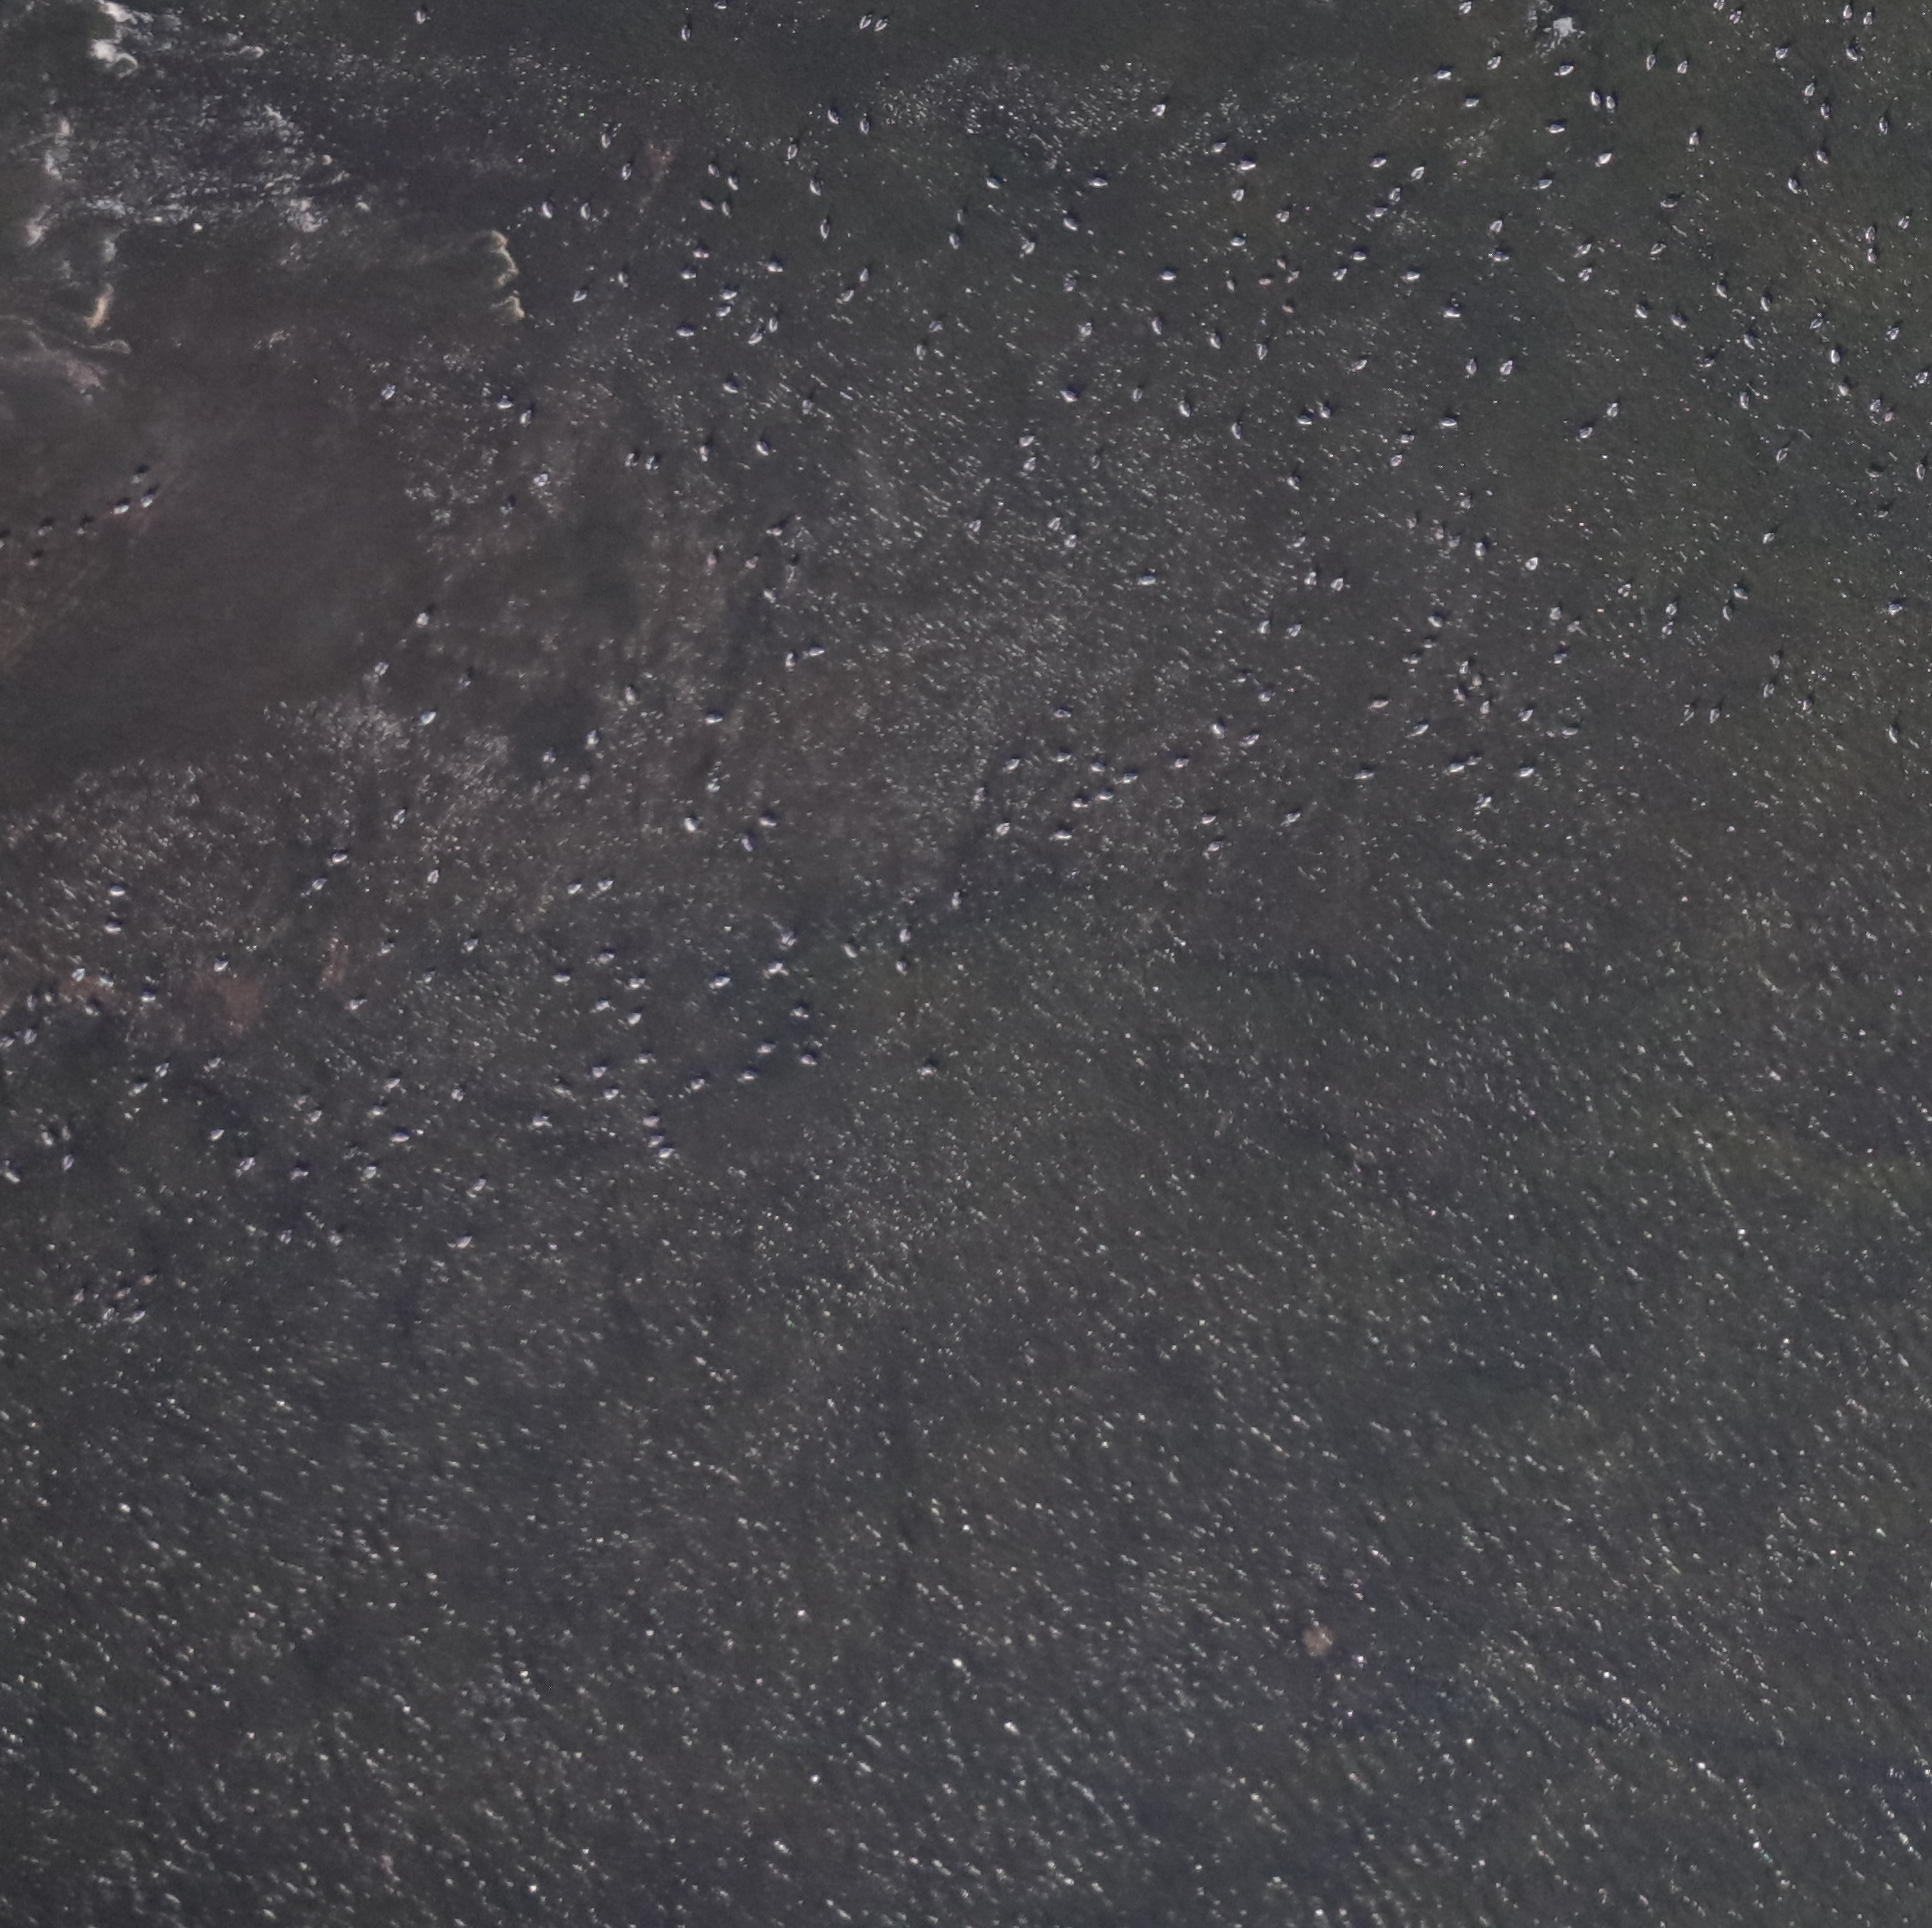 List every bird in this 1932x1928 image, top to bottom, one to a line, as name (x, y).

brant (1718, 2)
brant (721, 3)
brant (1849, 7)
brant (1466, 14)
brant (420, 16)
brant (1735, 16)
brant (1869, 19)
brant (865, 21)
brant (883, 24)
brant (689, 31)
brant (1857, 52)
brant (1781, 54)
brant (1496, 63)
brant (1648, 64)
brant (1684, 68)
brant (1569, 70)
brant (1442, 75)
brant (1811, 86)
brant (1592, 101)
brant (1470, 106)
brant (1611, 108)
brant (1157, 110)
brant (1832, 111)
brant (831, 121)
brant (1557, 123)
brant (1880, 124)
brant (867, 127)
brant (1696, 140)
brant (609, 141)
brant (1220, 145)
brant (1603, 152)
brant (794, 153)
brant (1821, 157)
brant (1379, 162)
brant (1250, 168)
brant (714, 170)
brant (629, 172)
brant (1421, 174)
brant (740, 179)
brant (1099, 182)
brant (1547, 182)
brant (995, 183)
brant (1794, 183)
brant (820, 189)
brant (1239, 195)
brant (1398, 196)
brant (708, 203)
brant (1669, 203)
brant (591, 210)
brant (1289, 210)
brant (547, 211)
brant (729, 211)
brant (964, 211)
brant (1379, 212)
brant (1905, 224)
brant (1068, 225)
brant (1502, 226)
brant (823, 230)
brant (1876, 234)
brant (954, 236)
brant (1236, 243)
brant (1585, 245)
brant (1659, 248)
brant (700, 250)
brant (1031, 252)
brant (1364, 252)
brant (1872, 256)
brant (1280, 260)
brant (1501, 262)
brant (778, 268)
brant (1586, 270)
brant (1342, 273)
brant (1408, 273)
brant (690, 274)
brant (866, 275)
brant (1168, 278)
brant (625, 282)
brant (1299, 282)
brant (1229, 283)
brant (1271, 283)
brant (1069, 284)
brant (1721, 290)
brant (578, 291)
brant (730, 294)
brant (847, 296)
brant (1767, 301)
brant (1635, 307)
brant (1291, 308)
brant (1454, 309)
brant (721, 312)
brant (773, 320)
brant (1679, 320)
brant (1160, 322)
brant (936, 325)
brant (1820, 327)
brant (688, 329)
brant (1088, 330)
brant (1898, 333)
brant (755, 341)
brant (1751, 341)
brant (1211, 344)
brant (1263, 345)
brant (924, 348)
brant (1834, 354)
brant (1704, 362)
brant (1359, 364)
brant (1509, 367)
brant (1472, 371)
brant (1923, 377)
brant (731, 386)
brant (1843, 392)
brant (389, 393)
brant (1137, 393)
brant (1071, 394)
brant (1746, 399)
brant (507, 404)
brant (1874, 405)
brant (806, 406)
brant (1186, 408)
brant (1325, 408)
brant (1615, 412)
brant (529, 419)
brant (1886, 420)
brant (1448, 422)
brant (1304, 423)
brant (1586, 428)
brant (1238, 429)
brant (1409, 436)
brant (1026, 438)
brant (768, 449)
brant (1784, 453)
brant (707, 454)
brant (634, 458)
brant (1399, 458)
brant (1095, 462)
brant (1028, 463)
brant (654, 466)
brant (1878, 468)
brant (1918, 471)
brant (139, 474)
brant (543, 474)
brant (1297, 478)
brant (145, 499)
brant (1466, 503)
brant (506, 506)
brant (118, 511)
brant (1885, 513)
brant (1412, 521)
brant (47, 523)
brant (978, 526)
brant (1053, 526)
brant (81, 529)
brant (1440, 532)
brant (778, 535)
brant (1771, 536)
brant (1073, 541)
brant (1298, 541)
brant (1457, 542)
brant (1487, 554)
brant (33, 559)
brant (1528, 562)
brant (707, 563)
brant (753, 563)
brant (1146, 581)
brant (1311, 581)
brant (1342, 581)
brant (1624, 591)
brant (1741, 595)
brant (770, 598)
brant (1671, 608)
brant (1895, 609)
brant (1553, 613)
brant (1728, 616)
brant (428, 618)
brant (1444, 619)
brant (1571, 625)
brant (1666, 627)
brant (1267, 629)
brant (1291, 632)
brant (1428, 642)
brant (817, 653)
brant (1559, 656)
brant (1412, 660)
brant (1776, 660)
brant (789, 662)
brant (1465, 663)
brant (380, 664)
brant (1243, 677)
brant (465, 679)
brant (1478, 680)
brant (1770, 687)
brant (1461, 693)
brant (1267, 696)
brant (627, 697)
brant (1383, 701)
brant (1481, 703)
brant (1808, 706)
brant (1060, 713)
brant (1714, 713)
brant (1689, 715)
brant (1527, 716)
brant (714, 718)
brant (429, 722)
brant (1220, 727)
brant (1570, 730)
brant (1418, 733)
brant (1891, 735)
brant (593, 736)
brant (1254, 740)
brant (1476, 755)
brant (550, 756)
brant (1059, 757)
brant (1182, 758)
brant (1016, 762)
brant (1095, 765)
brant (1452, 770)
brant (1532, 772)
brant (1365, 777)
brant (1133, 778)
brant (586, 781)
brant (716, 786)
brant (1104, 790)
brant (981, 793)
brant (1086, 801)
brant (1485, 805)
brant (399, 814)
brant (1299, 815)
brant (768, 819)
brant (1209, 820)
brant (696, 824)
brant (1004, 832)
brant (1069, 836)
brant (747, 840)
brant (1215, 848)
brant (345, 859)
brant (438, 883)
brant (607, 885)
brant (318, 886)
brant (115, 888)
brant (572, 890)
brant (958, 901)
brant (113, 928)
brant (907, 935)
brant (791, 939)
brant (472, 945)
brant (851, 950)
brant (388, 953)
brant (602, 959)
brant (220, 966)
brant (906, 971)
brant (77, 972)
brant (432, 975)
brant (779, 975)
brant (563, 977)
brant (730, 979)
brant (110, 984)
brant (634, 985)
brant (147, 995)
brant (52, 998)
brant (357, 998)
brant (32, 1001)
brant (601, 1001)
brant (88, 1012)
brant (804, 1014)
brant (634, 1018)
brant (32, 1035)
brant (7, 1042)
brant (772, 1045)
brant (810, 1055)
brant (648, 1059)
brant (214, 1061)
brant (599, 1066)
brant (933, 1068)
brant (753, 1070)
brant (158, 1072)
brant (393, 1081)
brant (141, 1086)
brant (700, 1086)
brant (564, 1087)
brant (613, 1090)
brant (457, 1093)
brant (304, 1101)
brant (380, 1111)
brant (654, 1115)
brant (314, 1116)
brant (540, 1118)
brant (221, 1134)
brant (46, 1137)
brant (657, 1139)
brant (397, 1140)
brant (669, 1154)
brant (252, 1162)
brant (298, 1166)
brant (71, 1167)
brant (370, 1173)
brant (14, 1176)
brant (483, 1181)
brant (285, 1239)
brant (334, 1240)
brant (463, 1241)
brant (143, 1278)
brant (75, 1292)
brant (120, 1292)
brant (102, 1314)
brant (139, 1315)